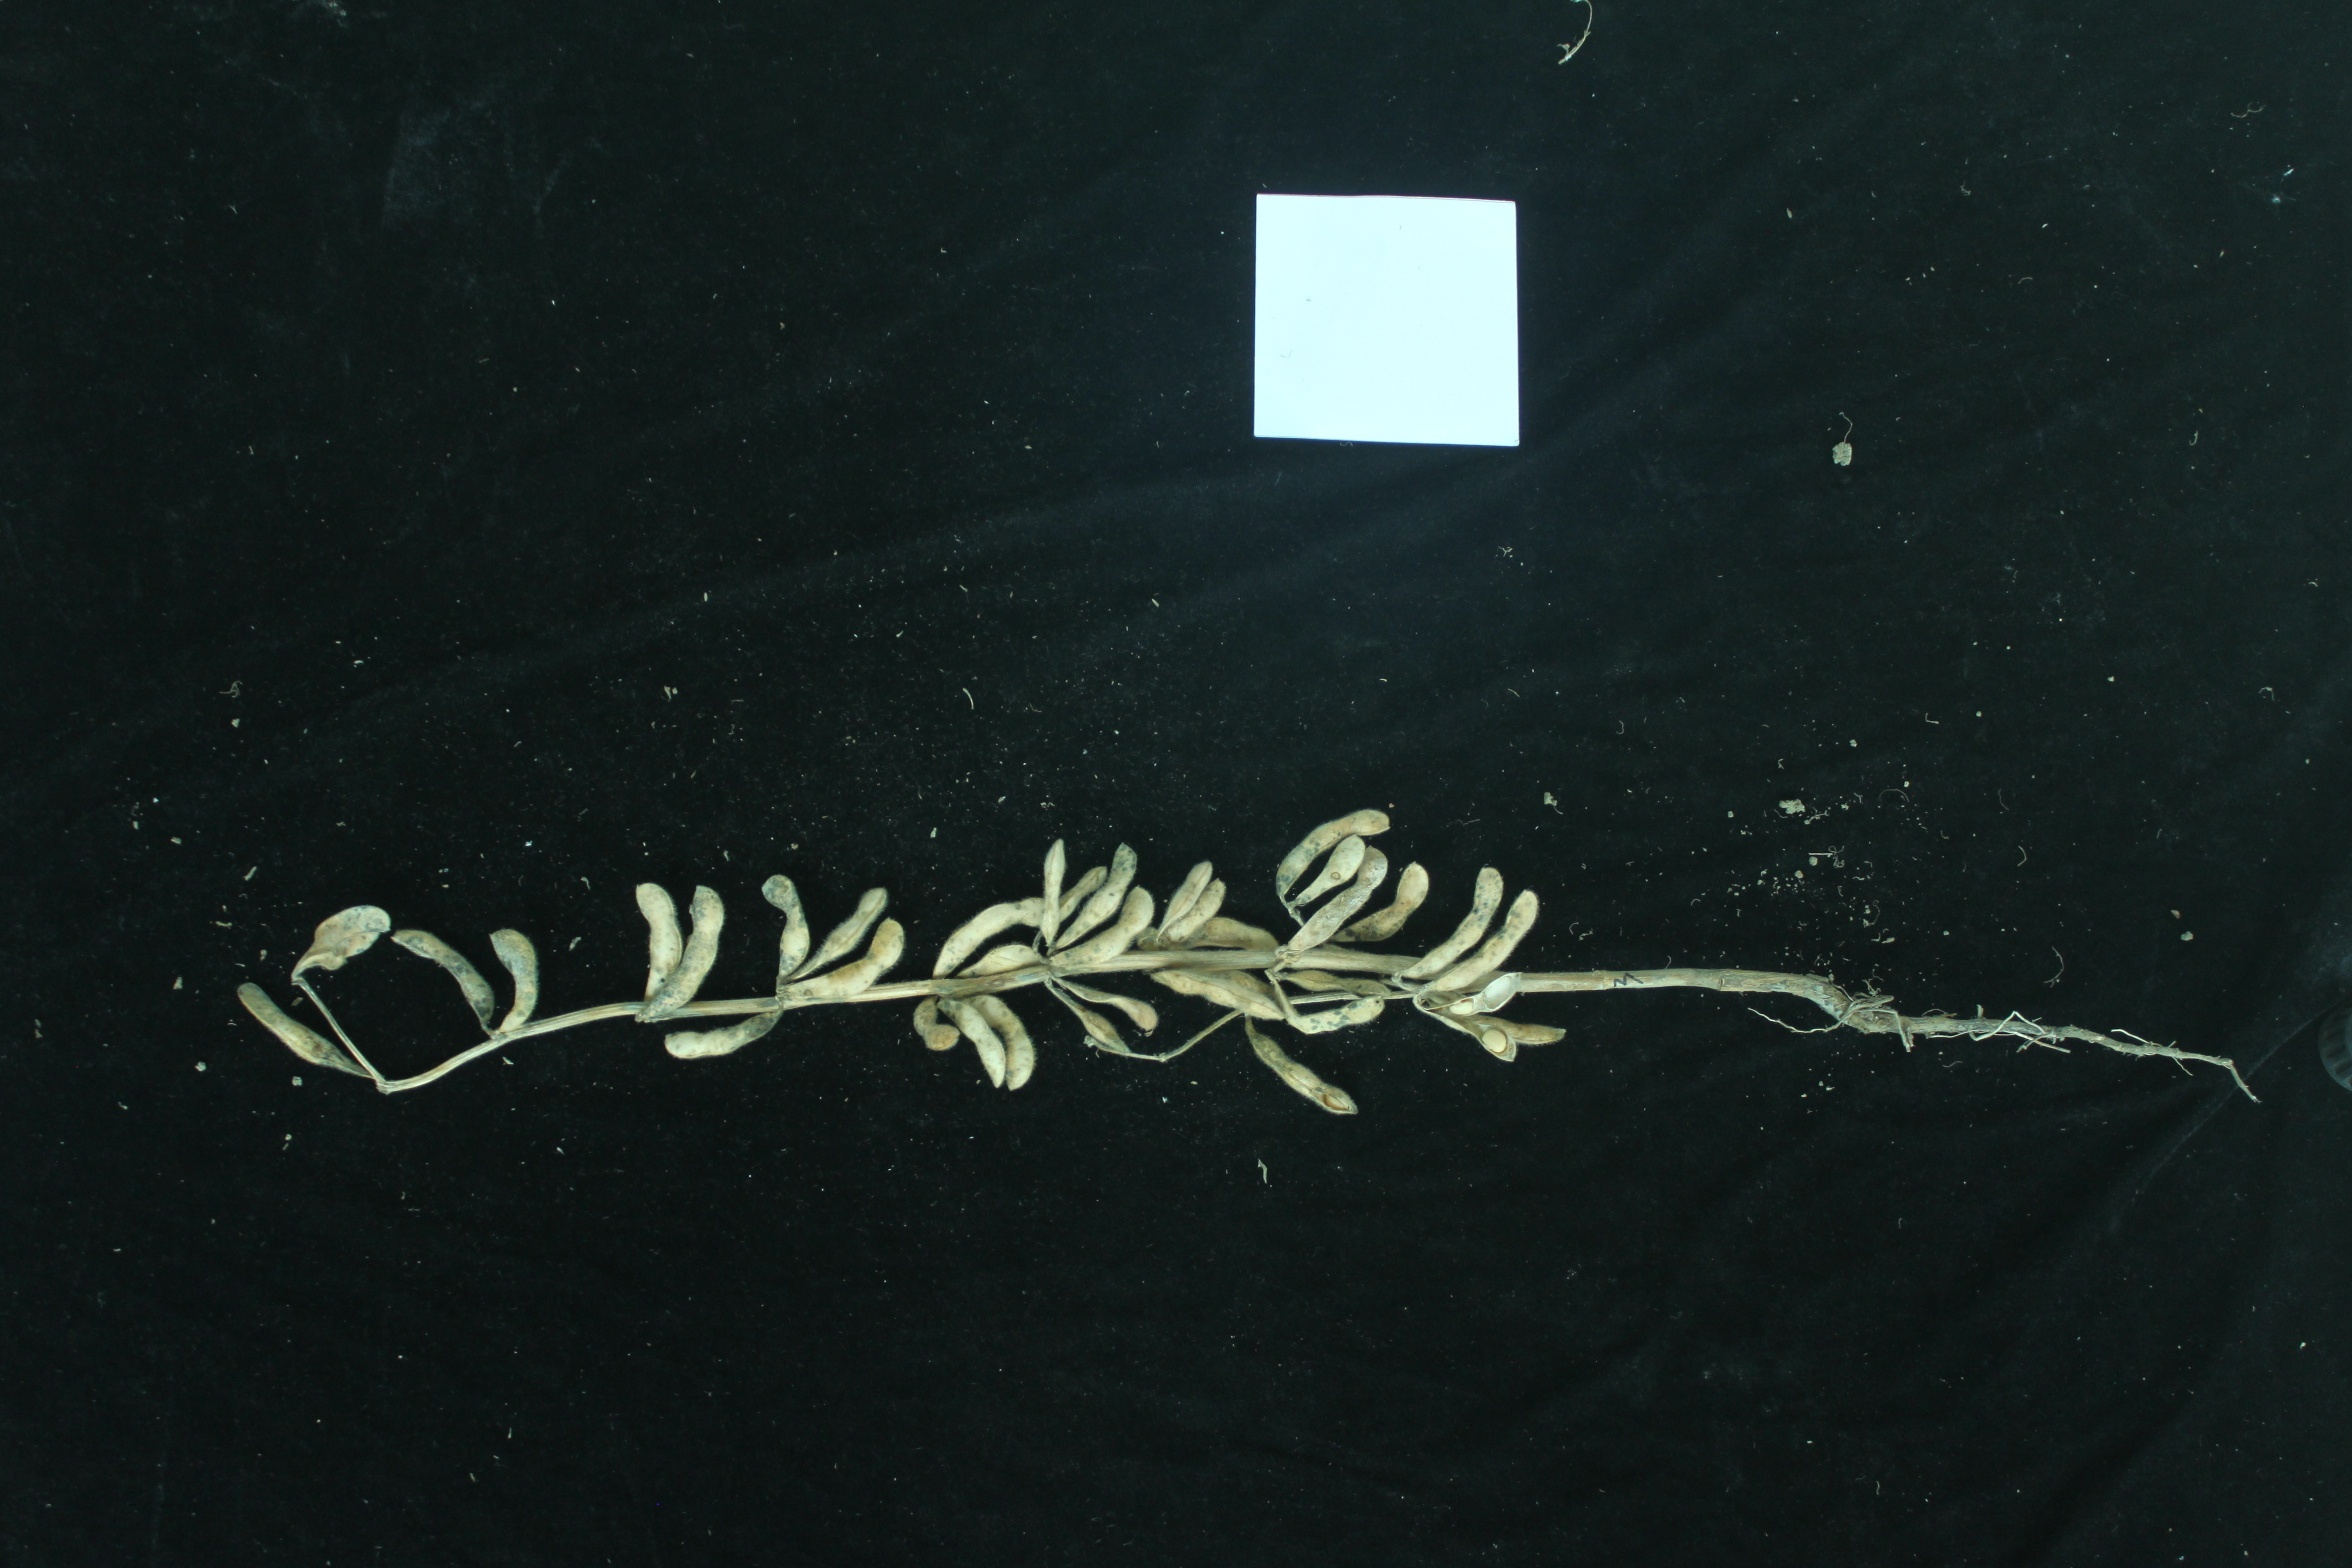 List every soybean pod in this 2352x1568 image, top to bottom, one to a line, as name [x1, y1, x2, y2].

soybean pod [1274, 810, 1389, 896]
soybean pod [1295, 835, 1365, 906]
soybean pod [1041, 840, 1065, 948]
soybean pod [1048, 844, 1137, 954]
soybean pod [1289, 847, 1386, 953]
soybean pod [1154, 861, 1213, 947]
soybean pod [1334, 862, 1429, 942]
soybean pod [1034, 867, 1107, 951]
soybean pod [1392, 868, 1503, 983]
soybean pod [762, 877, 809, 976]
soybean pod [1166, 880, 1225, 943]
soybean pod [635, 882, 682, 1021]
soybean pod [643, 887, 725, 1020]
soybean pod [1049, 887, 1154, 967]
soybean pod [783, 889, 886, 984]
soybean pod [1417, 891, 1537, 994]
soybean pod [933, 899, 1055, 978]
soybean pod [292, 907, 389, 983]
soybean pod [1139, 919, 1279, 952]
soybean pod [782, 921, 905, 1004]
soybean pod [393, 930, 493, 1036]
soybean pod [490, 931, 537, 1034]
soybean pod [958, 946, 1046, 978]
soybean pod [1150, 969, 1286, 1020]
soybean pod [1277, 971, 1391, 997]
soybean pod [1056, 979, 1157, 1030]
soybean pod [1045, 982, 1130, 1053]
soybean pod [1270, 982, 1382, 1033]
soybean pod [239, 984, 370, 1077]
soybean pod [966, 996, 1032, 1090]
soybean pod [912, 997, 959, 1050]
soybean pod [938, 1000, 1006, 1088]
soybean pod [663, 1011, 780, 1059]
soybean pod [1244, 1017, 1358, 1115]